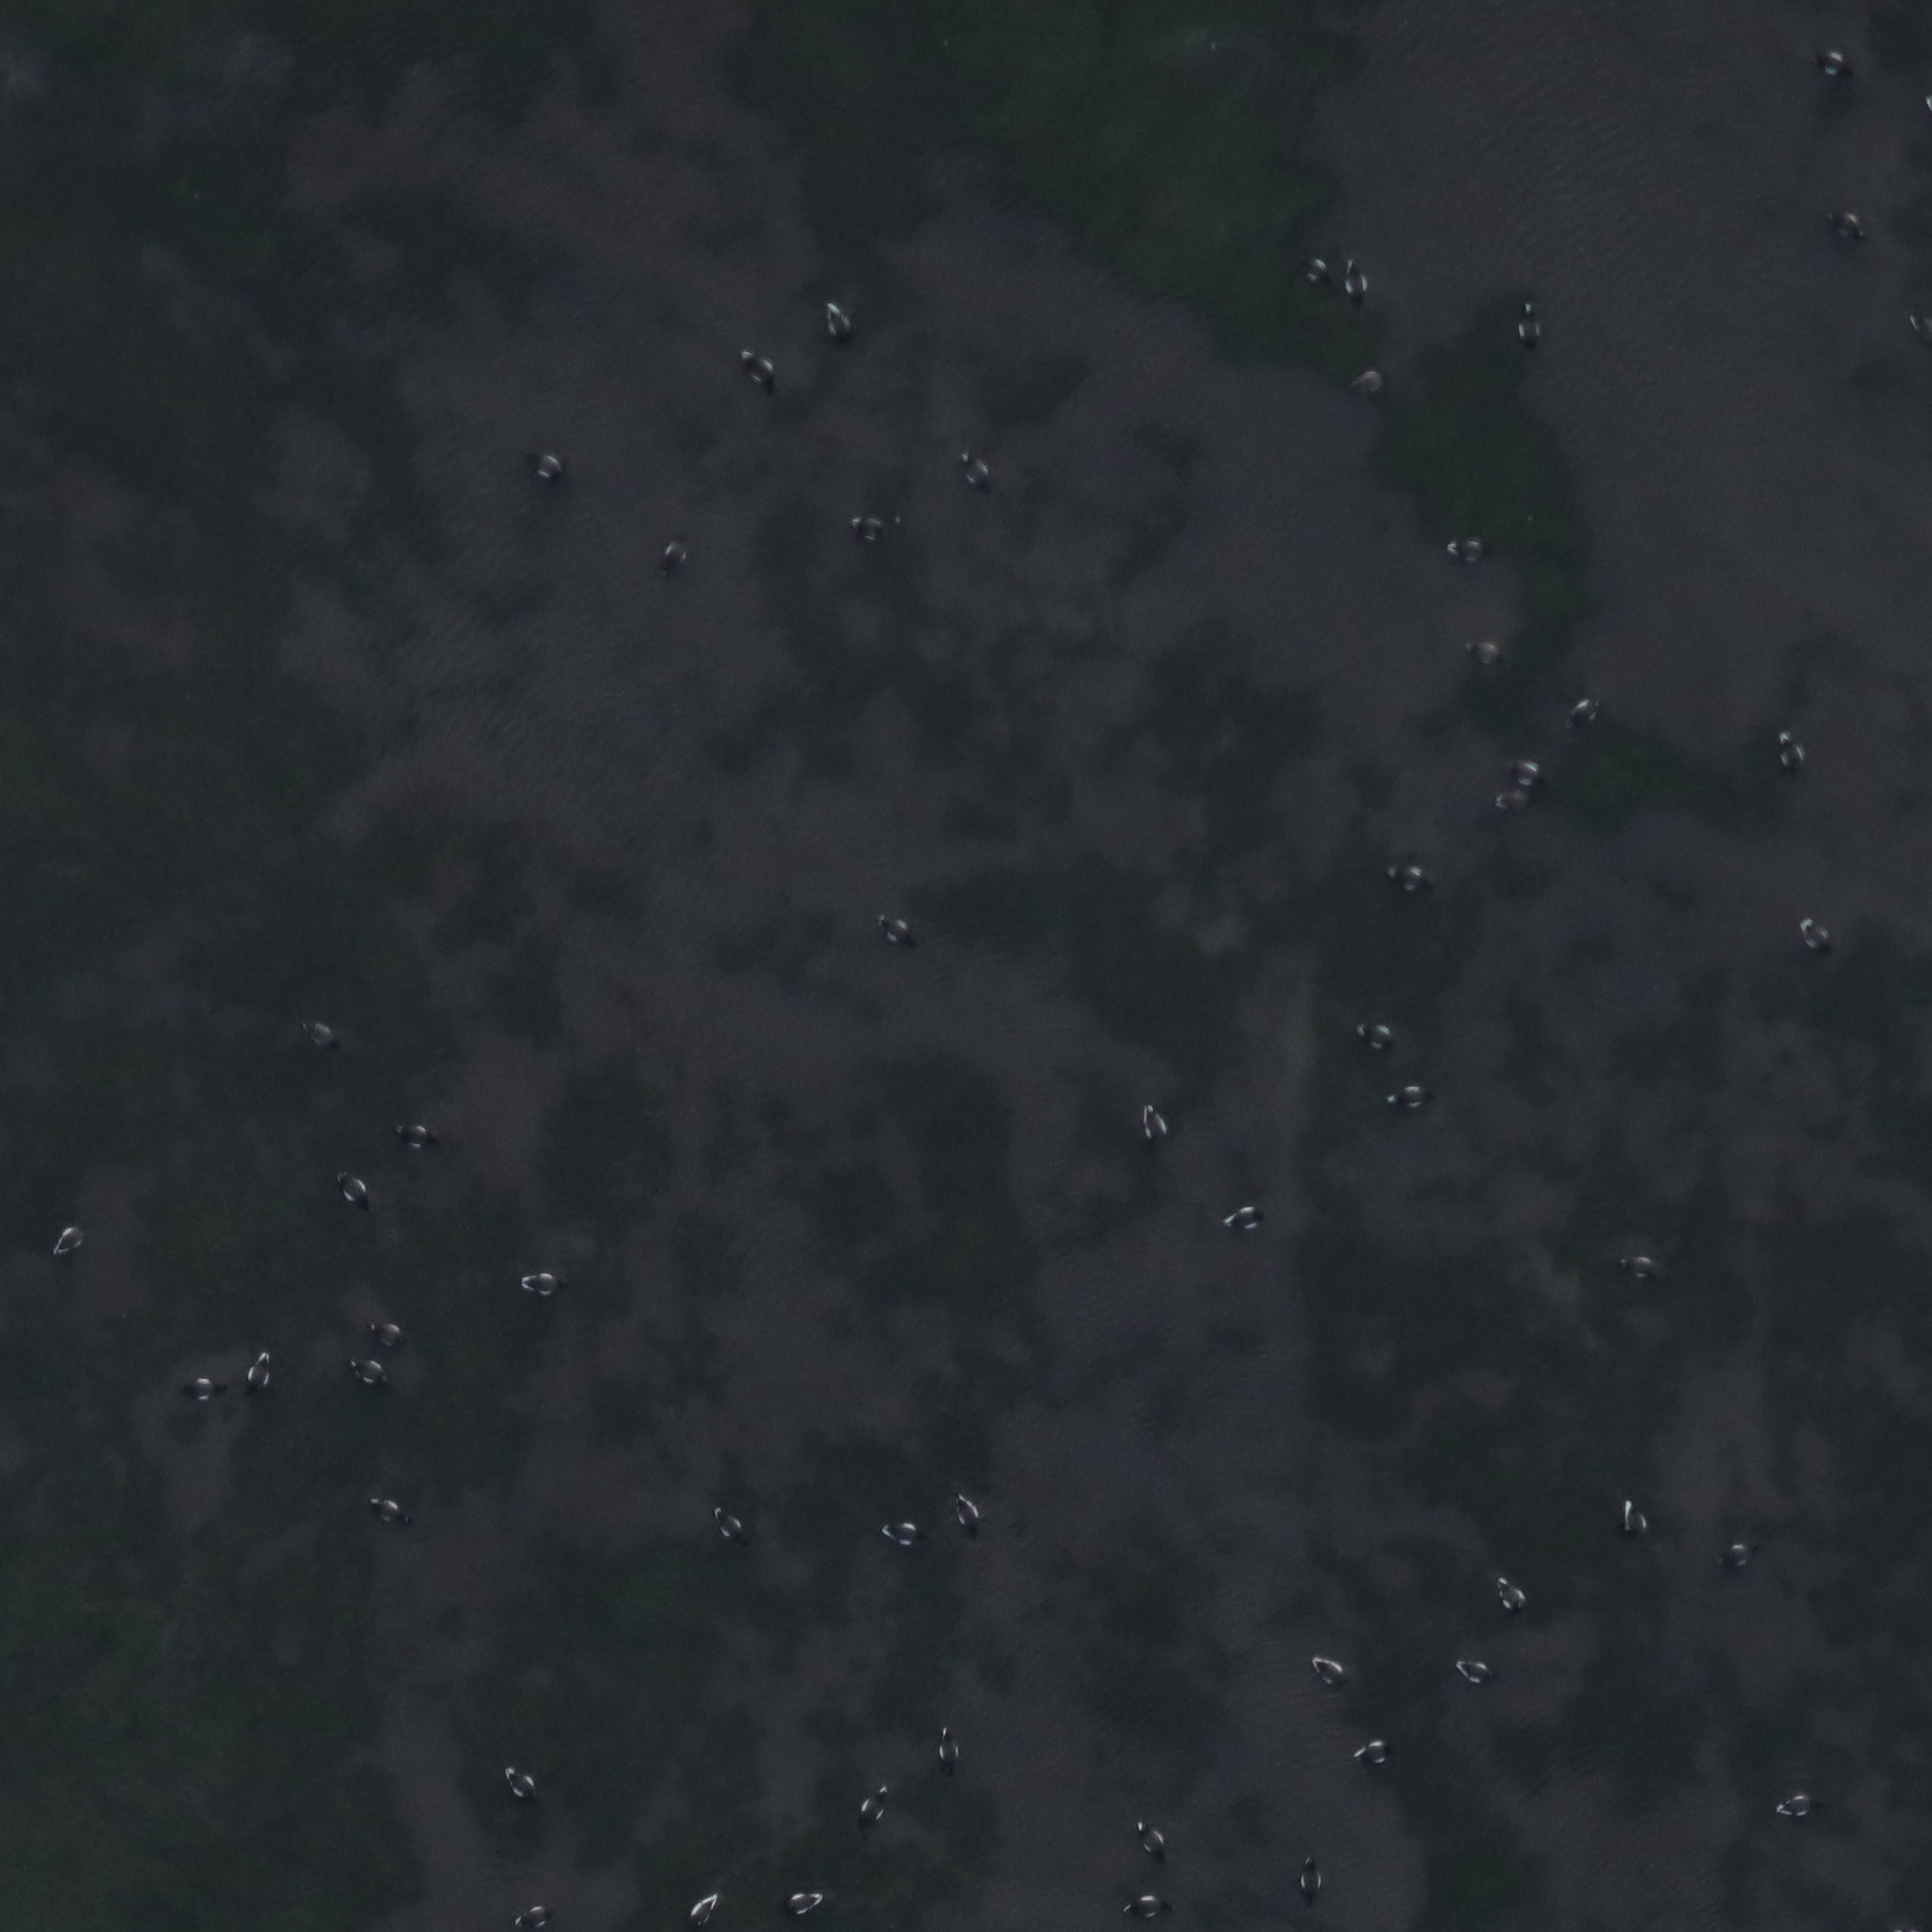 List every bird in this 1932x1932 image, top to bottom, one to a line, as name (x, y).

brant (1833, 65)
brant (1846, 224)
brant (1317, 268)
brant (1353, 281)
brant (838, 324)
brant (1531, 328)
brant (1926, 328)
brant (759, 368)
brant (1370, 379)
brant (545, 464)
brant (974, 473)
brant (866, 526)
brant (1469, 550)
brant (675, 554)
brant (1489, 655)
brant (1586, 711)
brant (1791, 753)
brant (1525, 768)
brant (1515, 802)
brant (1411, 878)
brant (897, 930)
brant (1815, 936)
brant (319, 1033)
brant (1376, 1035)
brant (1410, 1097)
brant (1154, 1125)
brant (417, 1135)
brant (354, 1189)
brant (1245, 1218)
brant (70, 1240)
brant (1641, 1266)
brant (541, 1283)
brant (387, 1331)
brant (256, 1370)
brant (369, 1371)
brant (201, 1389)
brant (386, 1510)
brant (966, 1512)
brant (1633, 1521)
brant (728, 1525)
brant (903, 1532)
brant (1741, 1556)
brant (1509, 1595)
brant (1476, 1670)
brant (1331, 1671)
brant (948, 1751)
brant (1374, 1752)
brant (522, 1784)
brant (1798, 1806)
brant (873, 1807)
brant (1153, 1839)
brant (1310, 1878)
brant (802, 1902)
brant (1145, 1906)
brant (703, 1911)
brant (535, 1916)